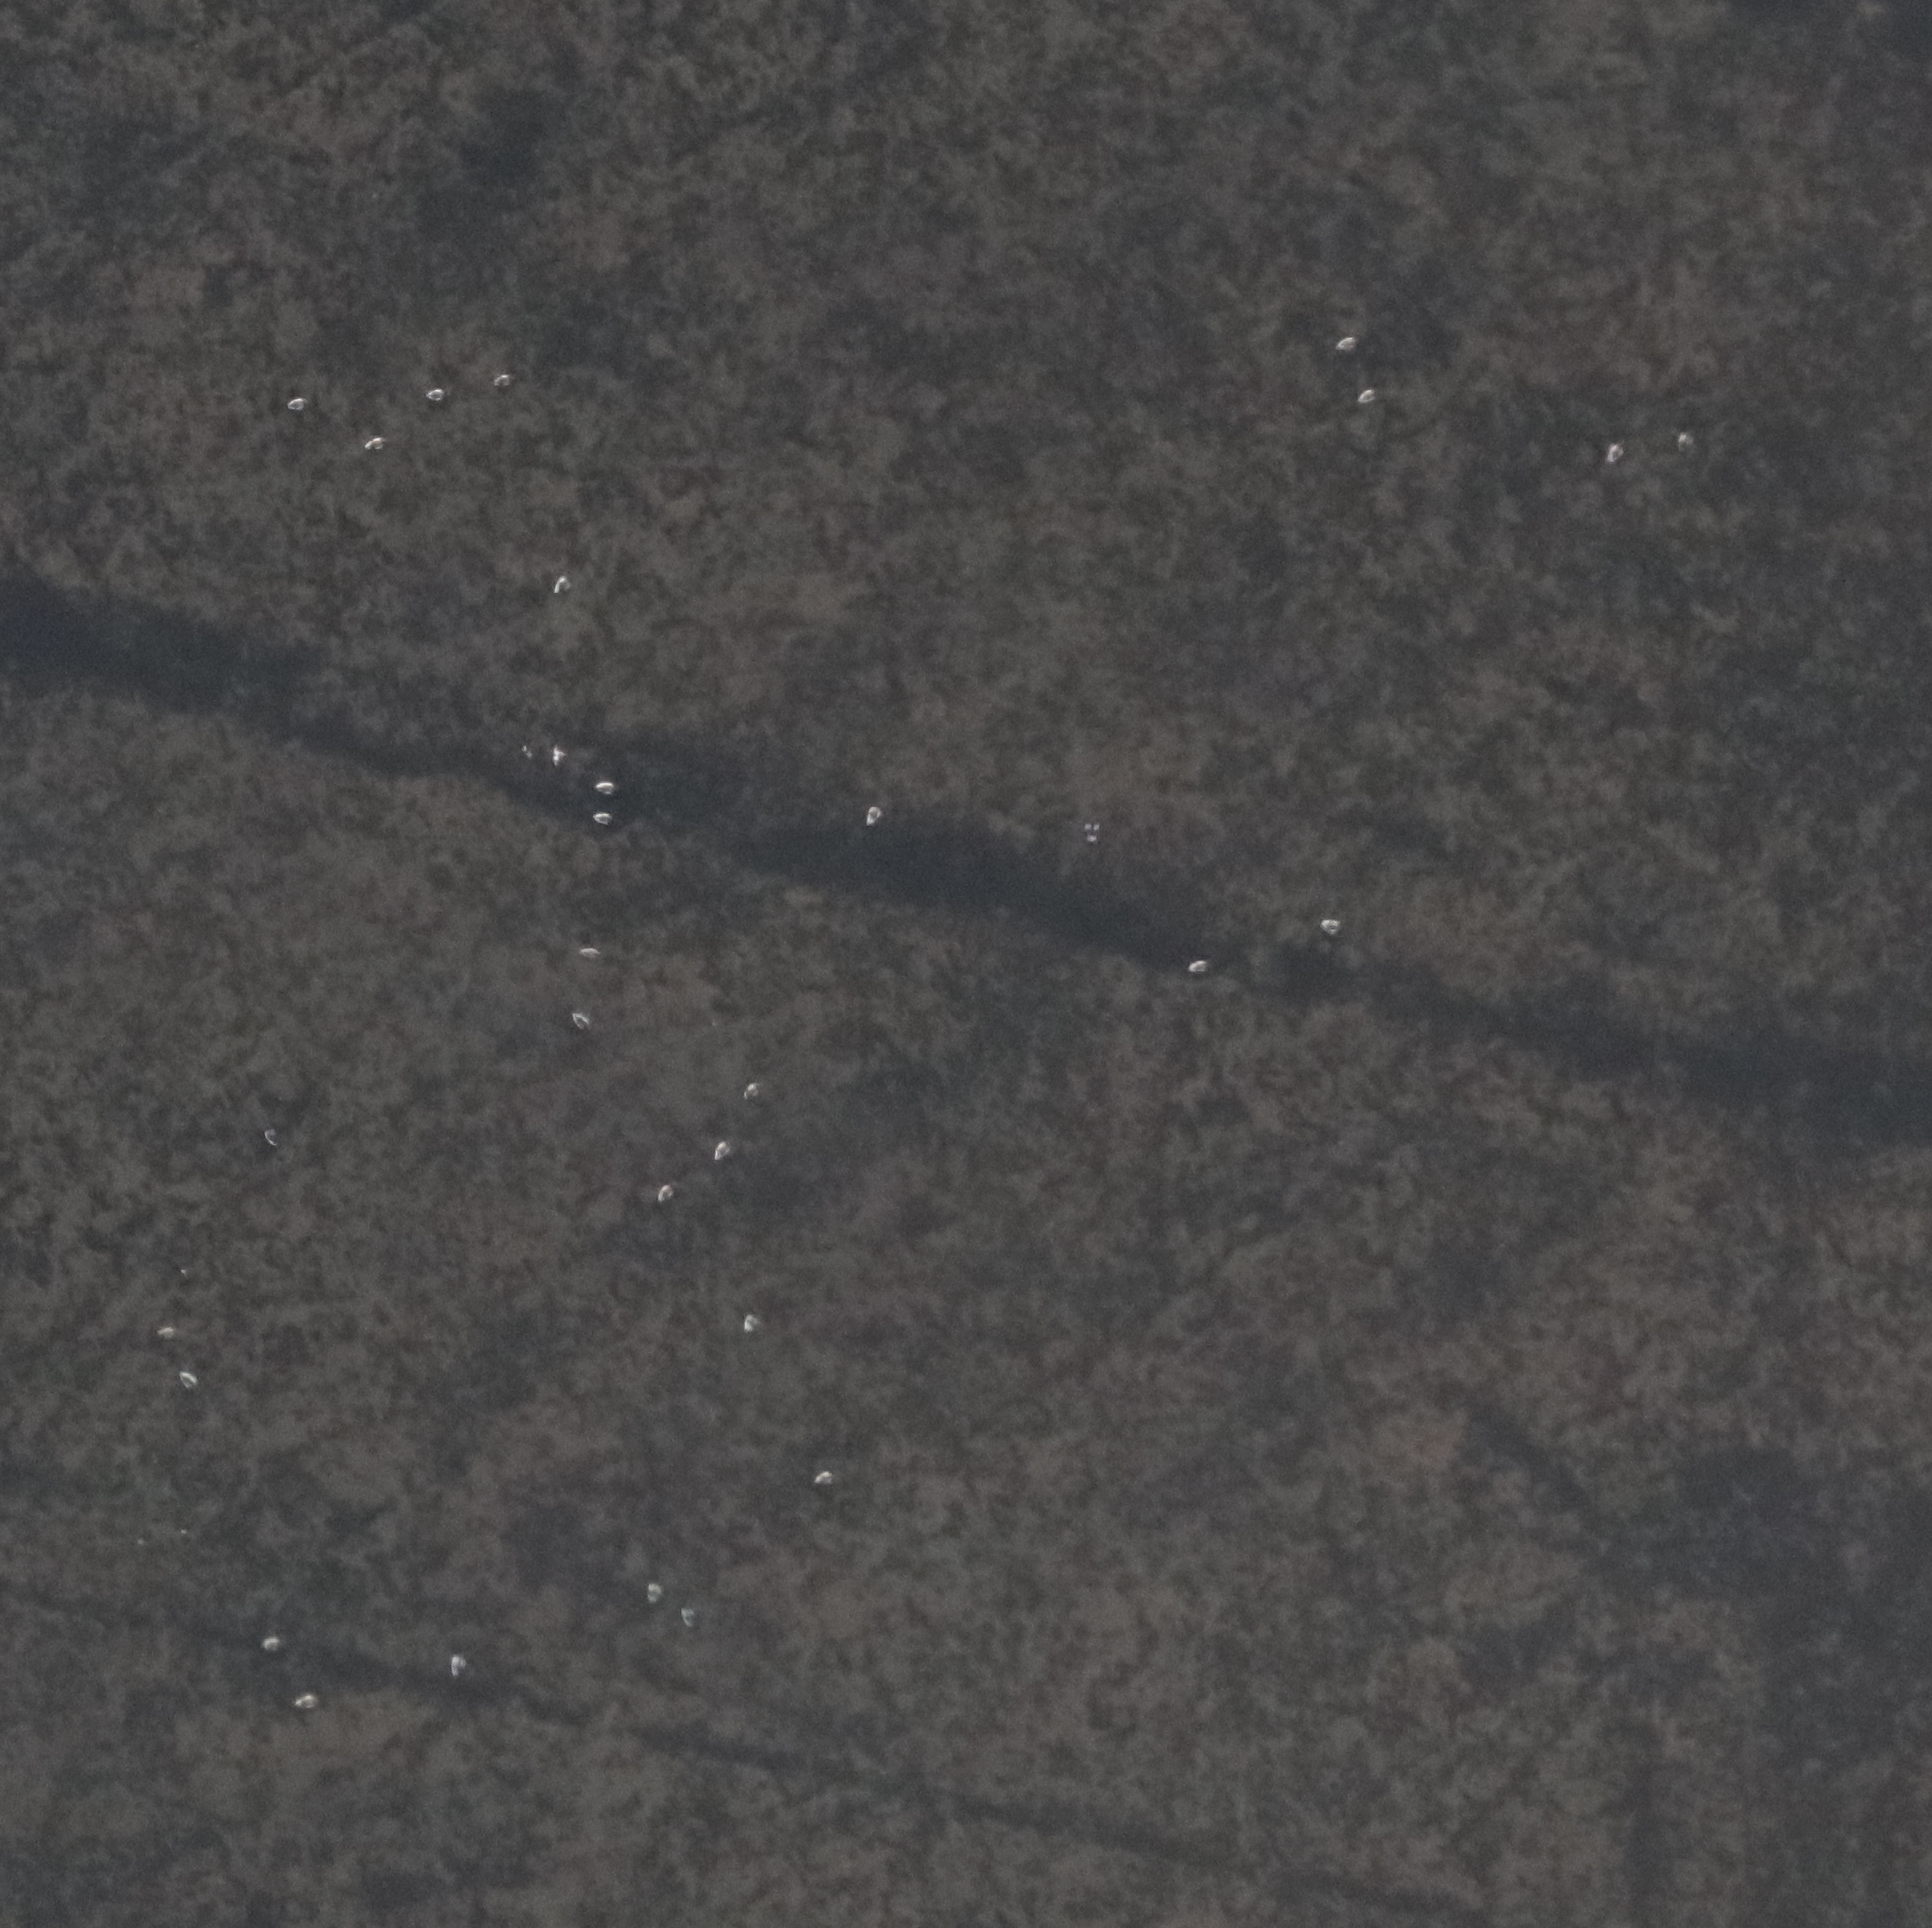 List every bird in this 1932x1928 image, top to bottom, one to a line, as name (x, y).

brant (1345, 342)
brant (510, 382)
brant (297, 392)
brant (433, 394)
brant (1373, 402)
brant (1694, 434)
brant (373, 445)
brant (1612, 452)
brant (563, 582)
brant (530, 752)
brant (564, 761)
brant (607, 783)
brant (869, 812)
brant (594, 815)
brant (1098, 828)
brant (1325, 925)
brant (583, 947)
brant (1204, 959)
brant (576, 1014)
brant (751, 1099)
brant (277, 1132)
brant (717, 1159)
brant (667, 1194)
brant (756, 1323)
brant (166, 1340)
brant (192, 1383)
brant (833, 1469)
brant (654, 1591)
brant (698, 1613)
brant (274, 1644)
brant (458, 1669)
brant (301, 1698)